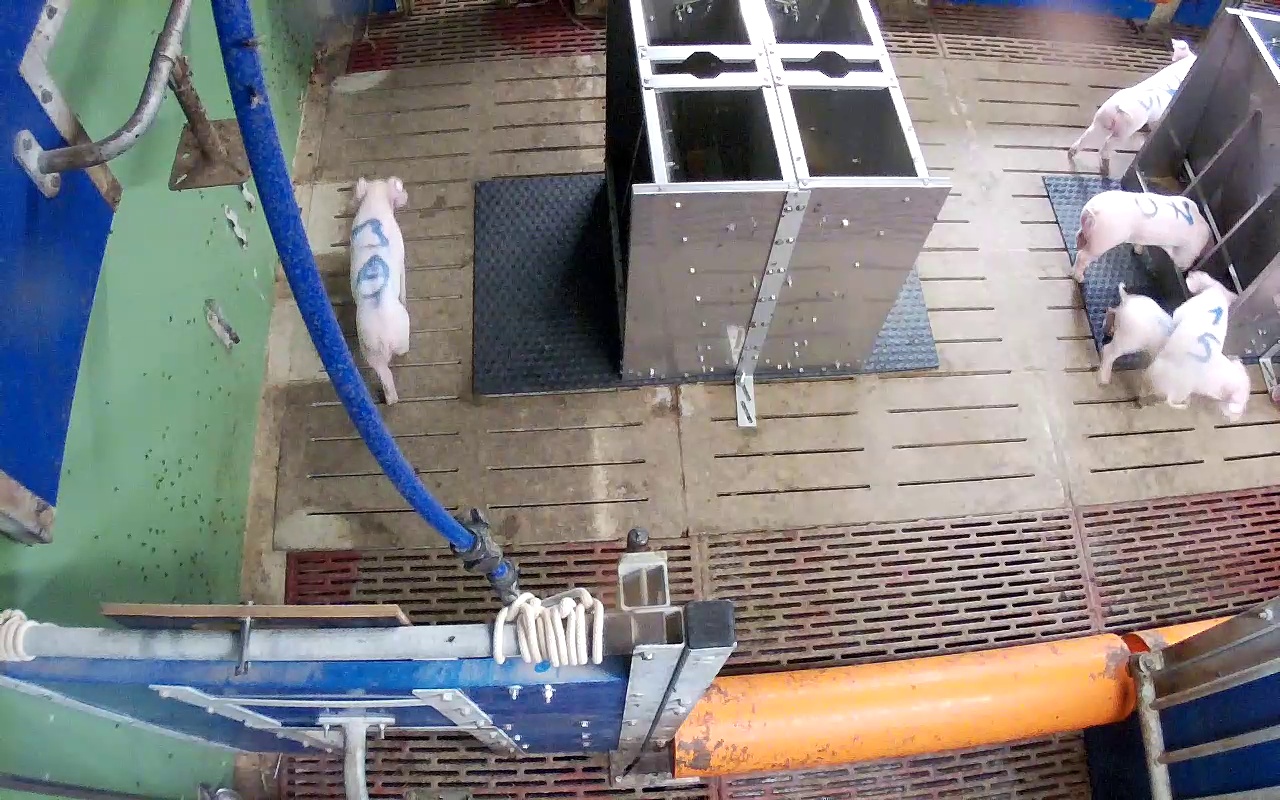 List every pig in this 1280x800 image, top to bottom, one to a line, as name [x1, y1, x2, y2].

pig [1067, 37, 1200, 177]
pig [346, 176, 414, 404]
pig [1071, 189, 1218, 284]
pig [1139, 270, 1241, 411]
pig [1095, 281, 1252, 424]